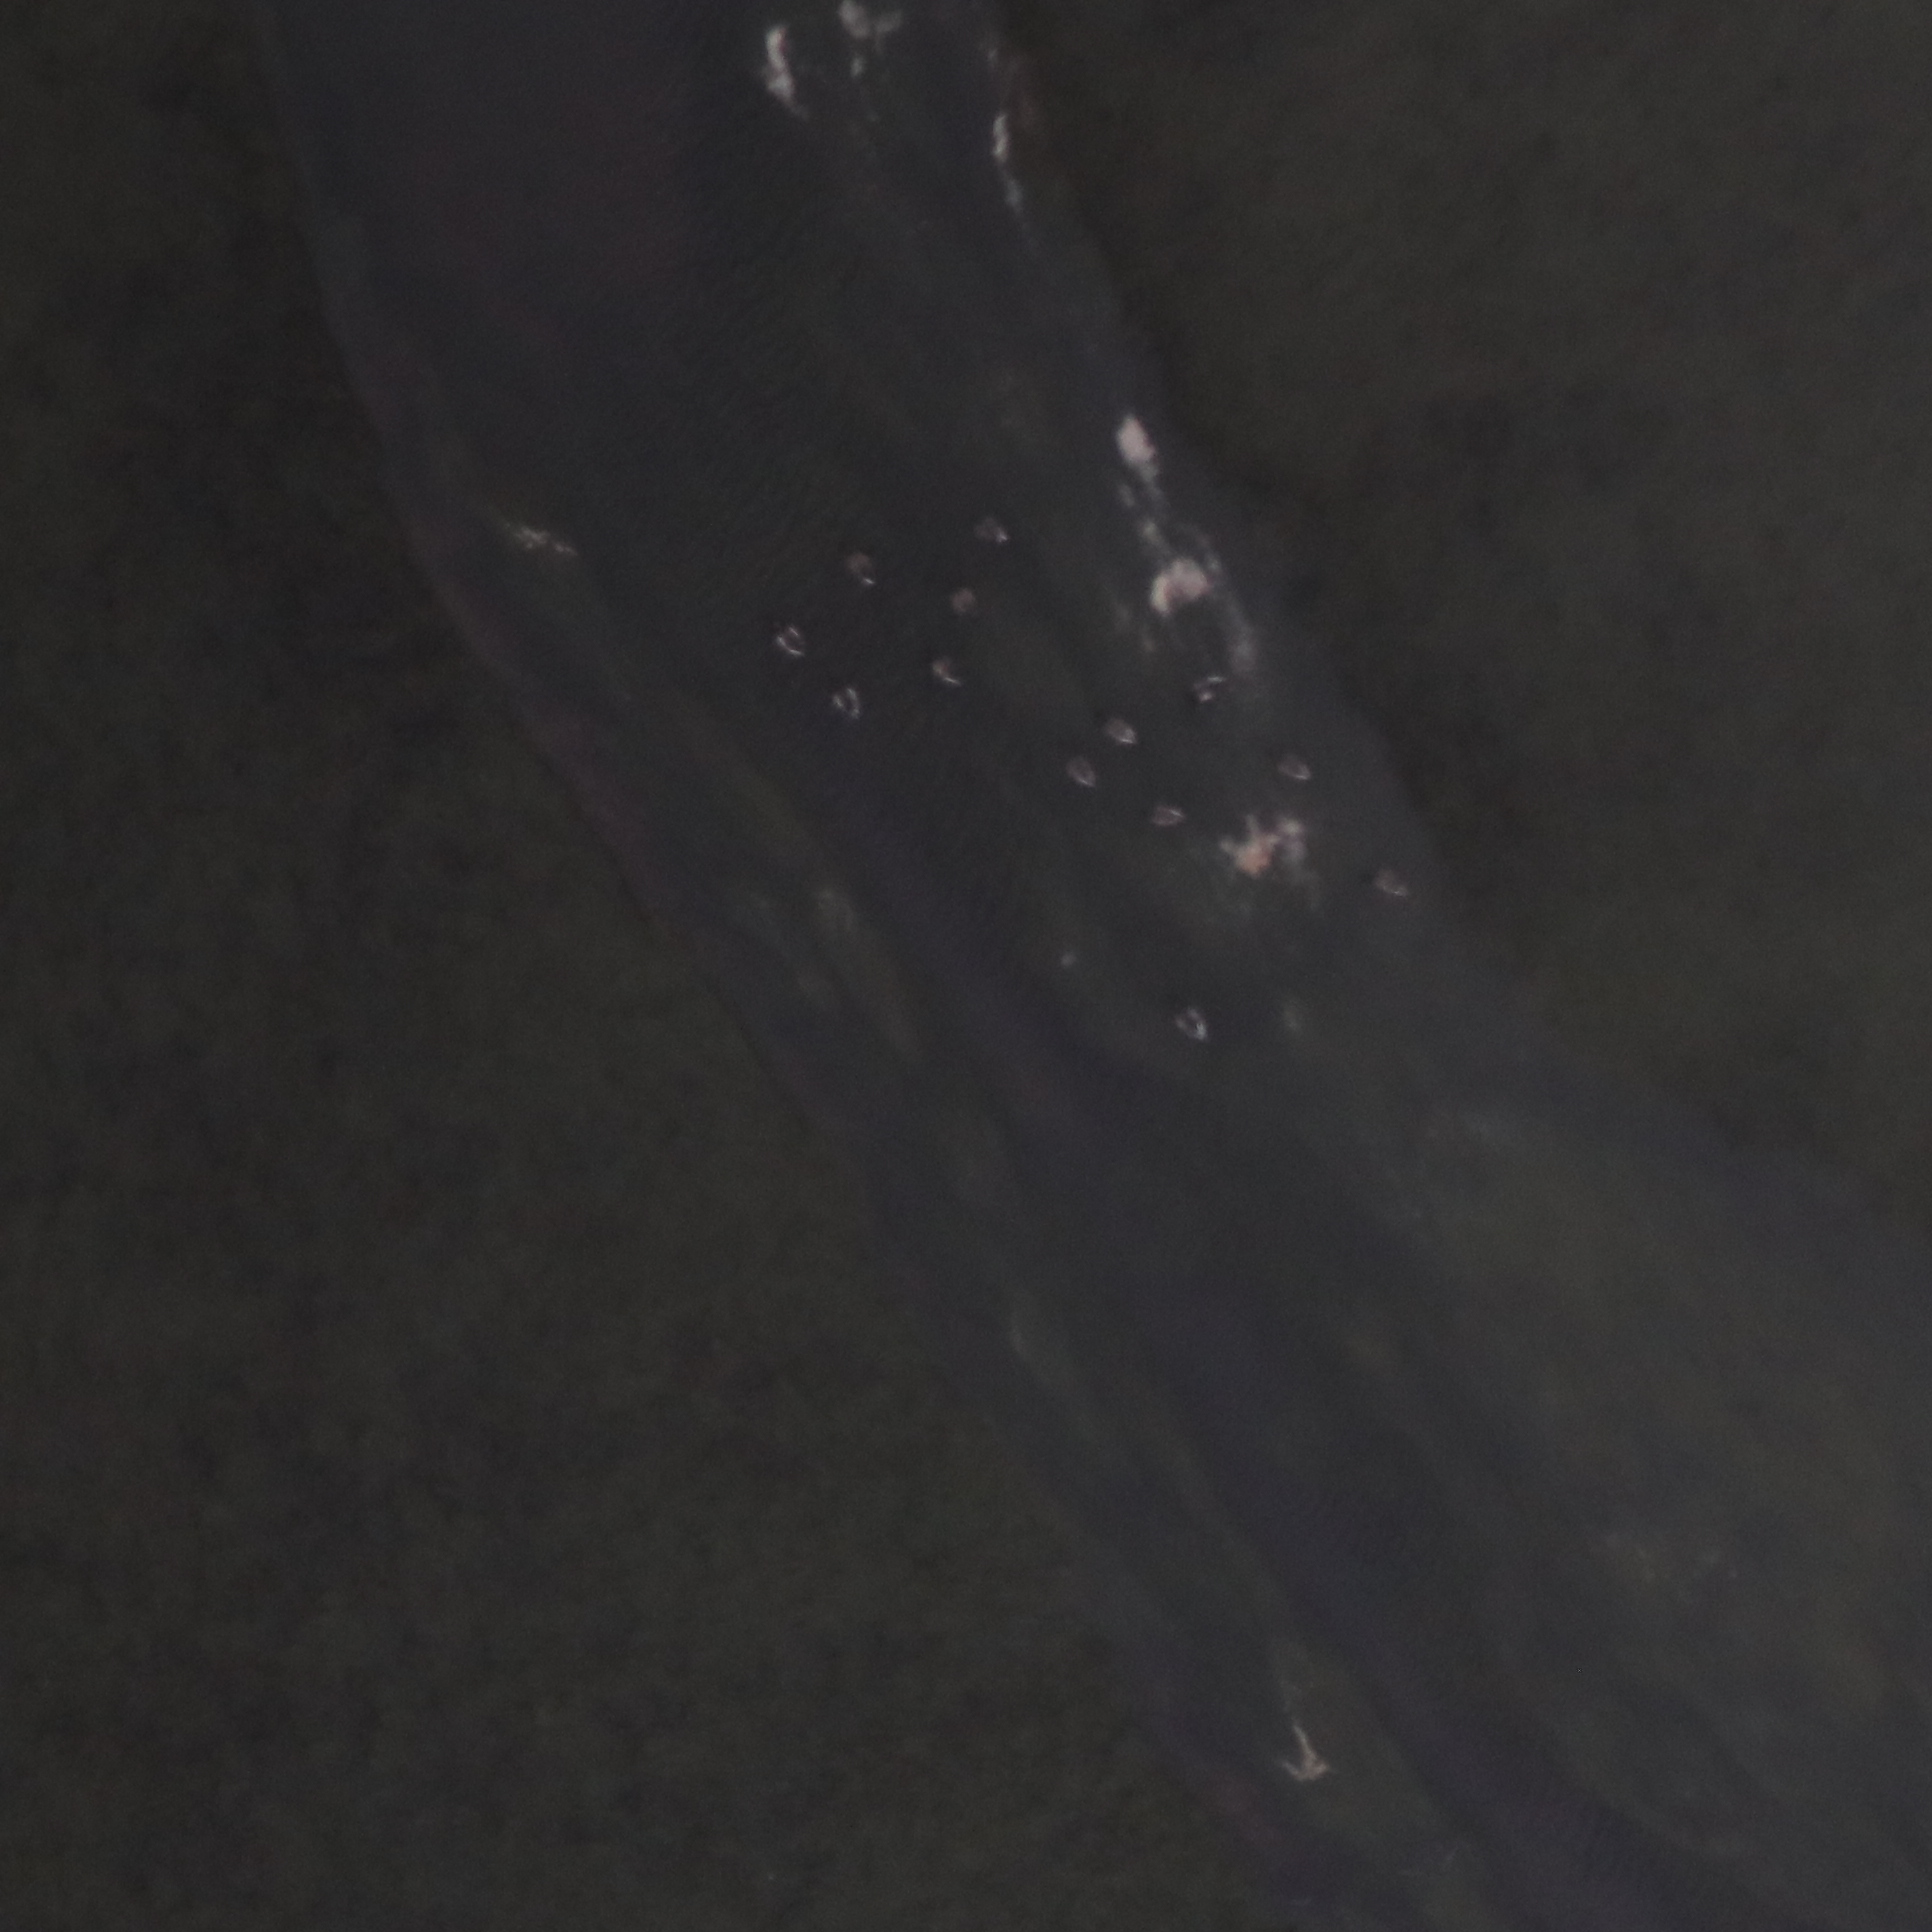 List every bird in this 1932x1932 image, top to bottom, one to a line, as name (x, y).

brant (993, 531)
brant (863, 563)
brant (963, 603)
brant (791, 640)
brant (948, 671)
brant (1210, 687)
brant (847, 700)
brant (1121, 730)
brant (1293, 763)
brant (1086, 774)
brant (1170, 818)
brant (1393, 881)
brant (1189, 1023)